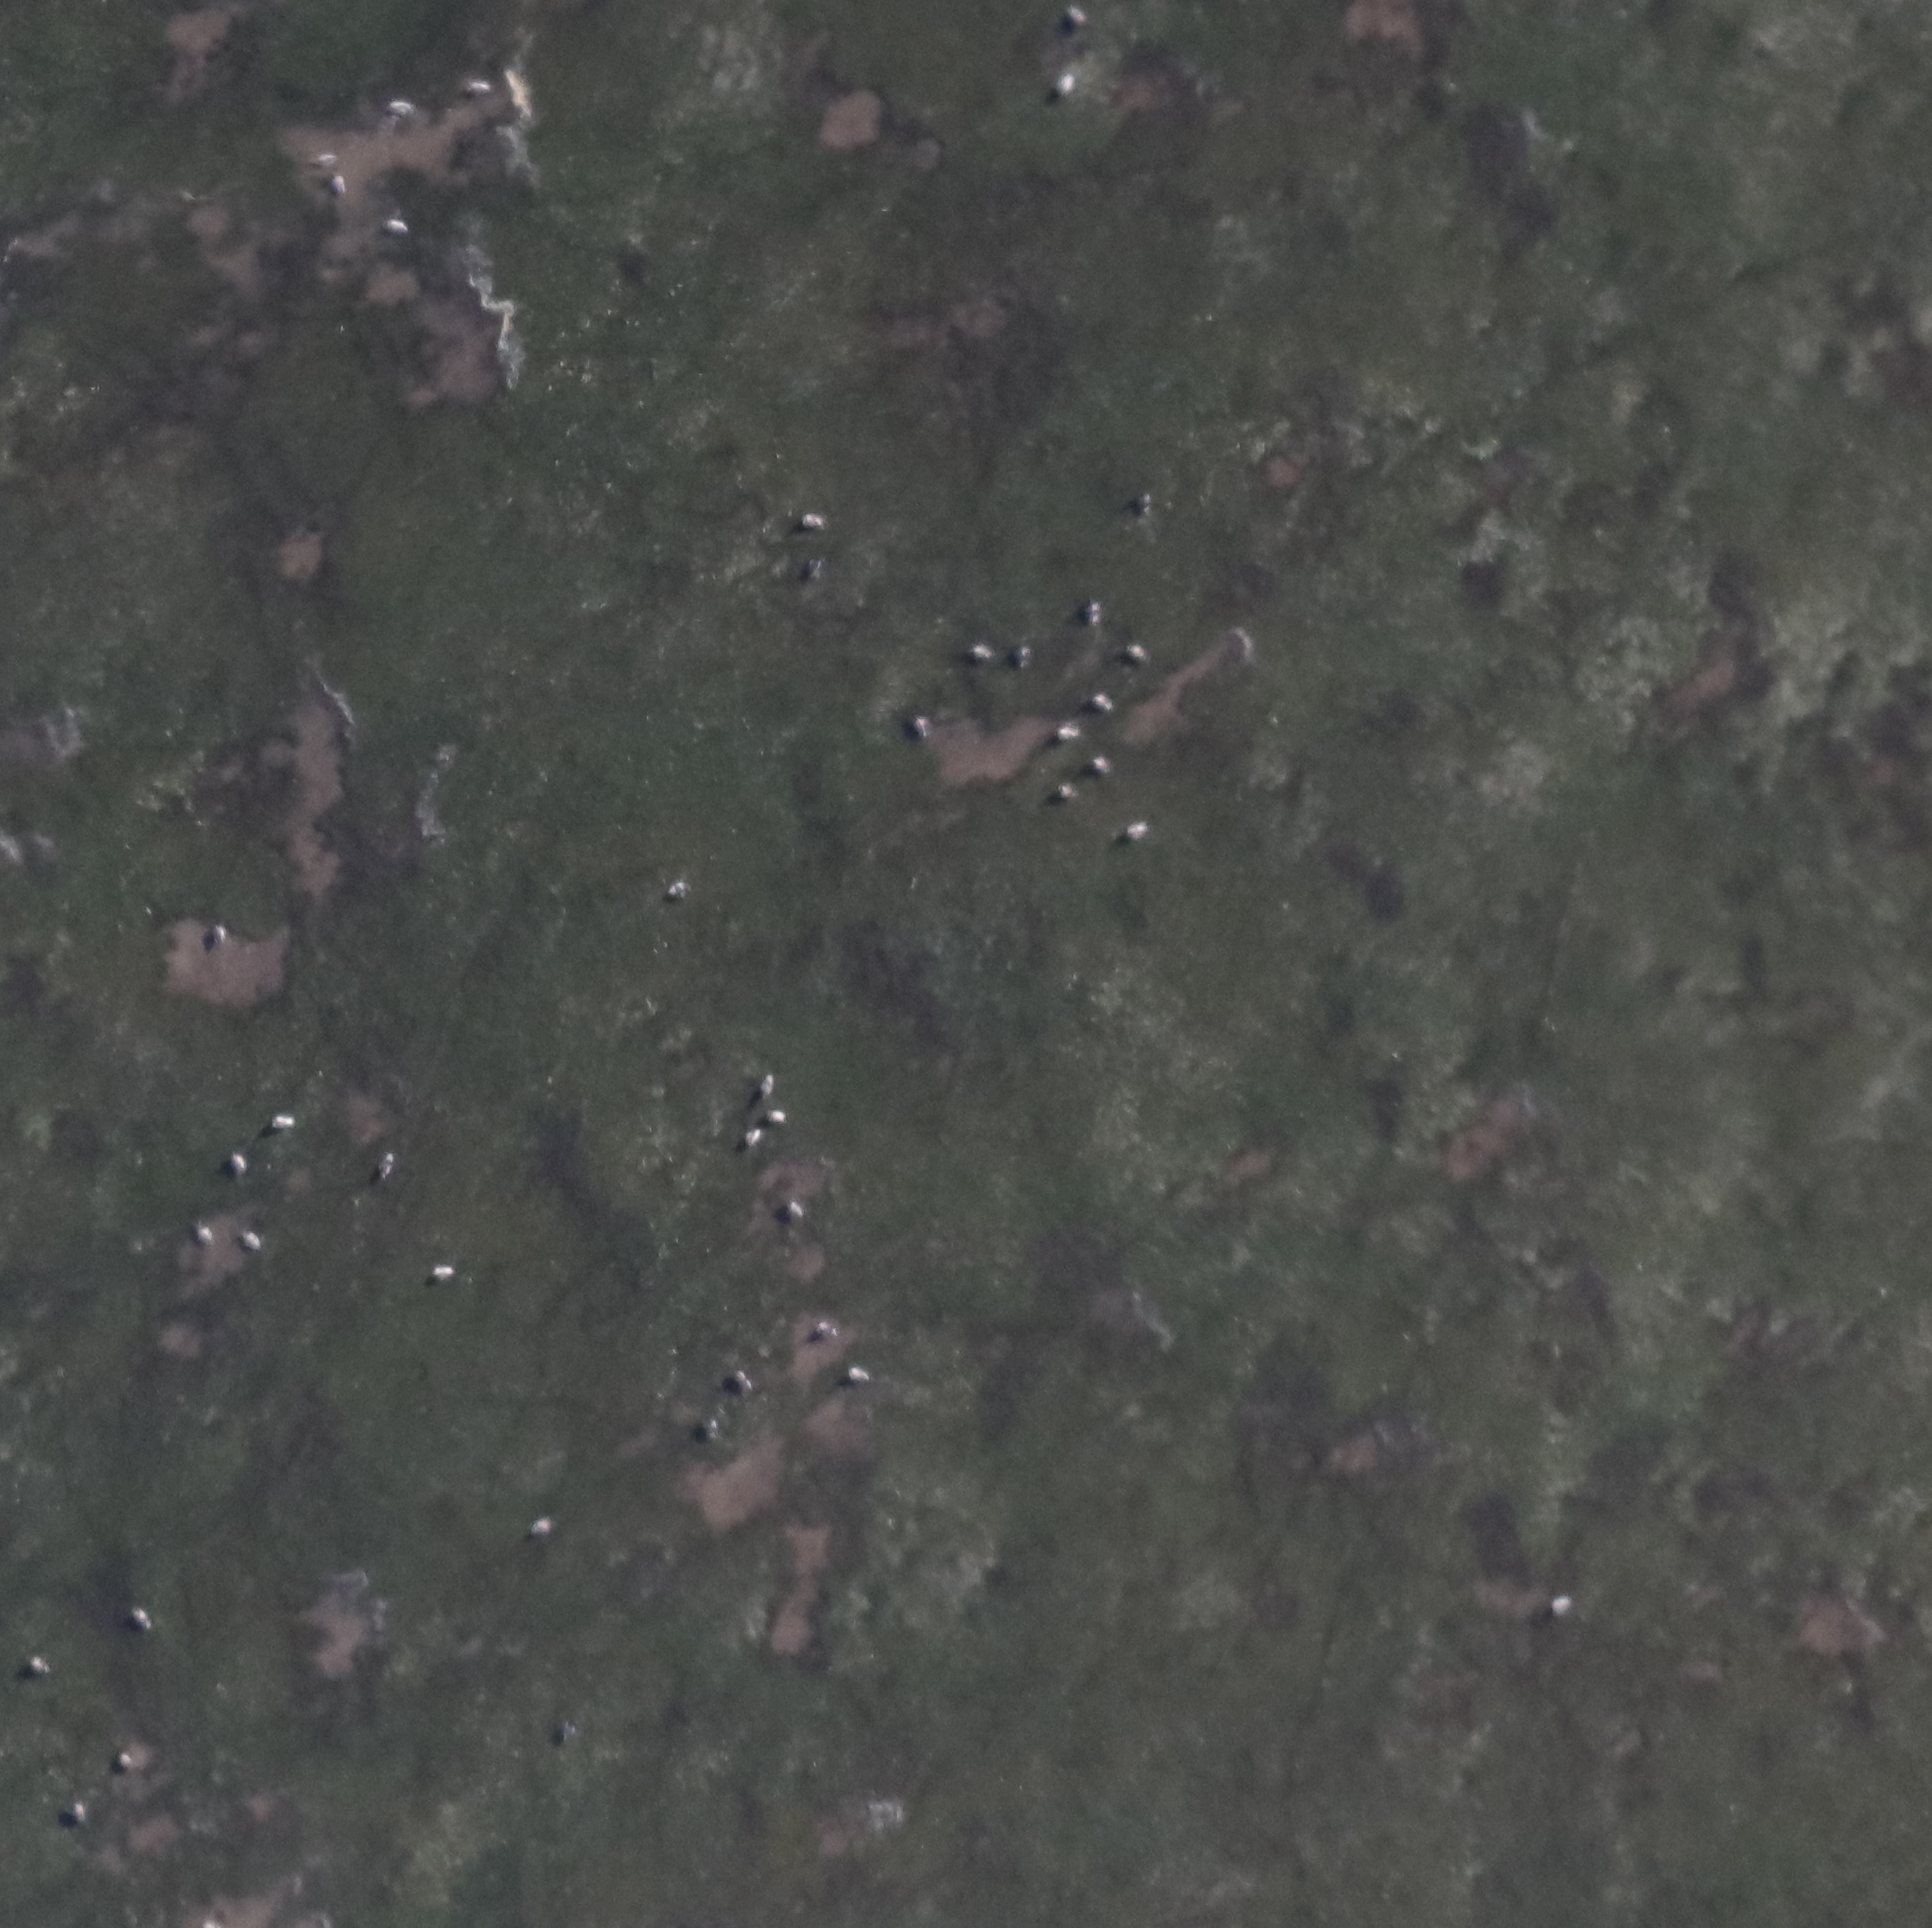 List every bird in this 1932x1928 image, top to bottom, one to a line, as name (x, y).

brant (1073, 16)
brant (1069, 78)
brant (475, 93)
brant (403, 108)
brant (331, 157)
brant (334, 194)
brant (401, 226)
brant (1150, 505)
brant (816, 519)
brant (813, 566)
brant (1092, 620)
brant (984, 644)
brant (1140, 655)
brant (1026, 658)
brant (1102, 706)
brant (919, 729)
brant (1068, 735)
brant (1102, 765)
brant (1068, 788)
brant (1140, 829)
brant (678, 891)
brant (220, 931)
brant (771, 1087)
brant (780, 1114)
brant (285, 1120)
brant (754, 1137)
brant (240, 1169)
brant (385, 1169)
brant (795, 1210)
brant (200, 1229)
brant (252, 1238)
brant (440, 1271)
brant (827, 1328)
brant (859, 1372)
brant (742, 1381)
brant (711, 1430)
brant (546, 1526)
brant (1563, 1605)
brant (140, 1618)
brant (33, 1662)
brant (568, 1730)
brant (126, 1761)
brant (81, 1812)